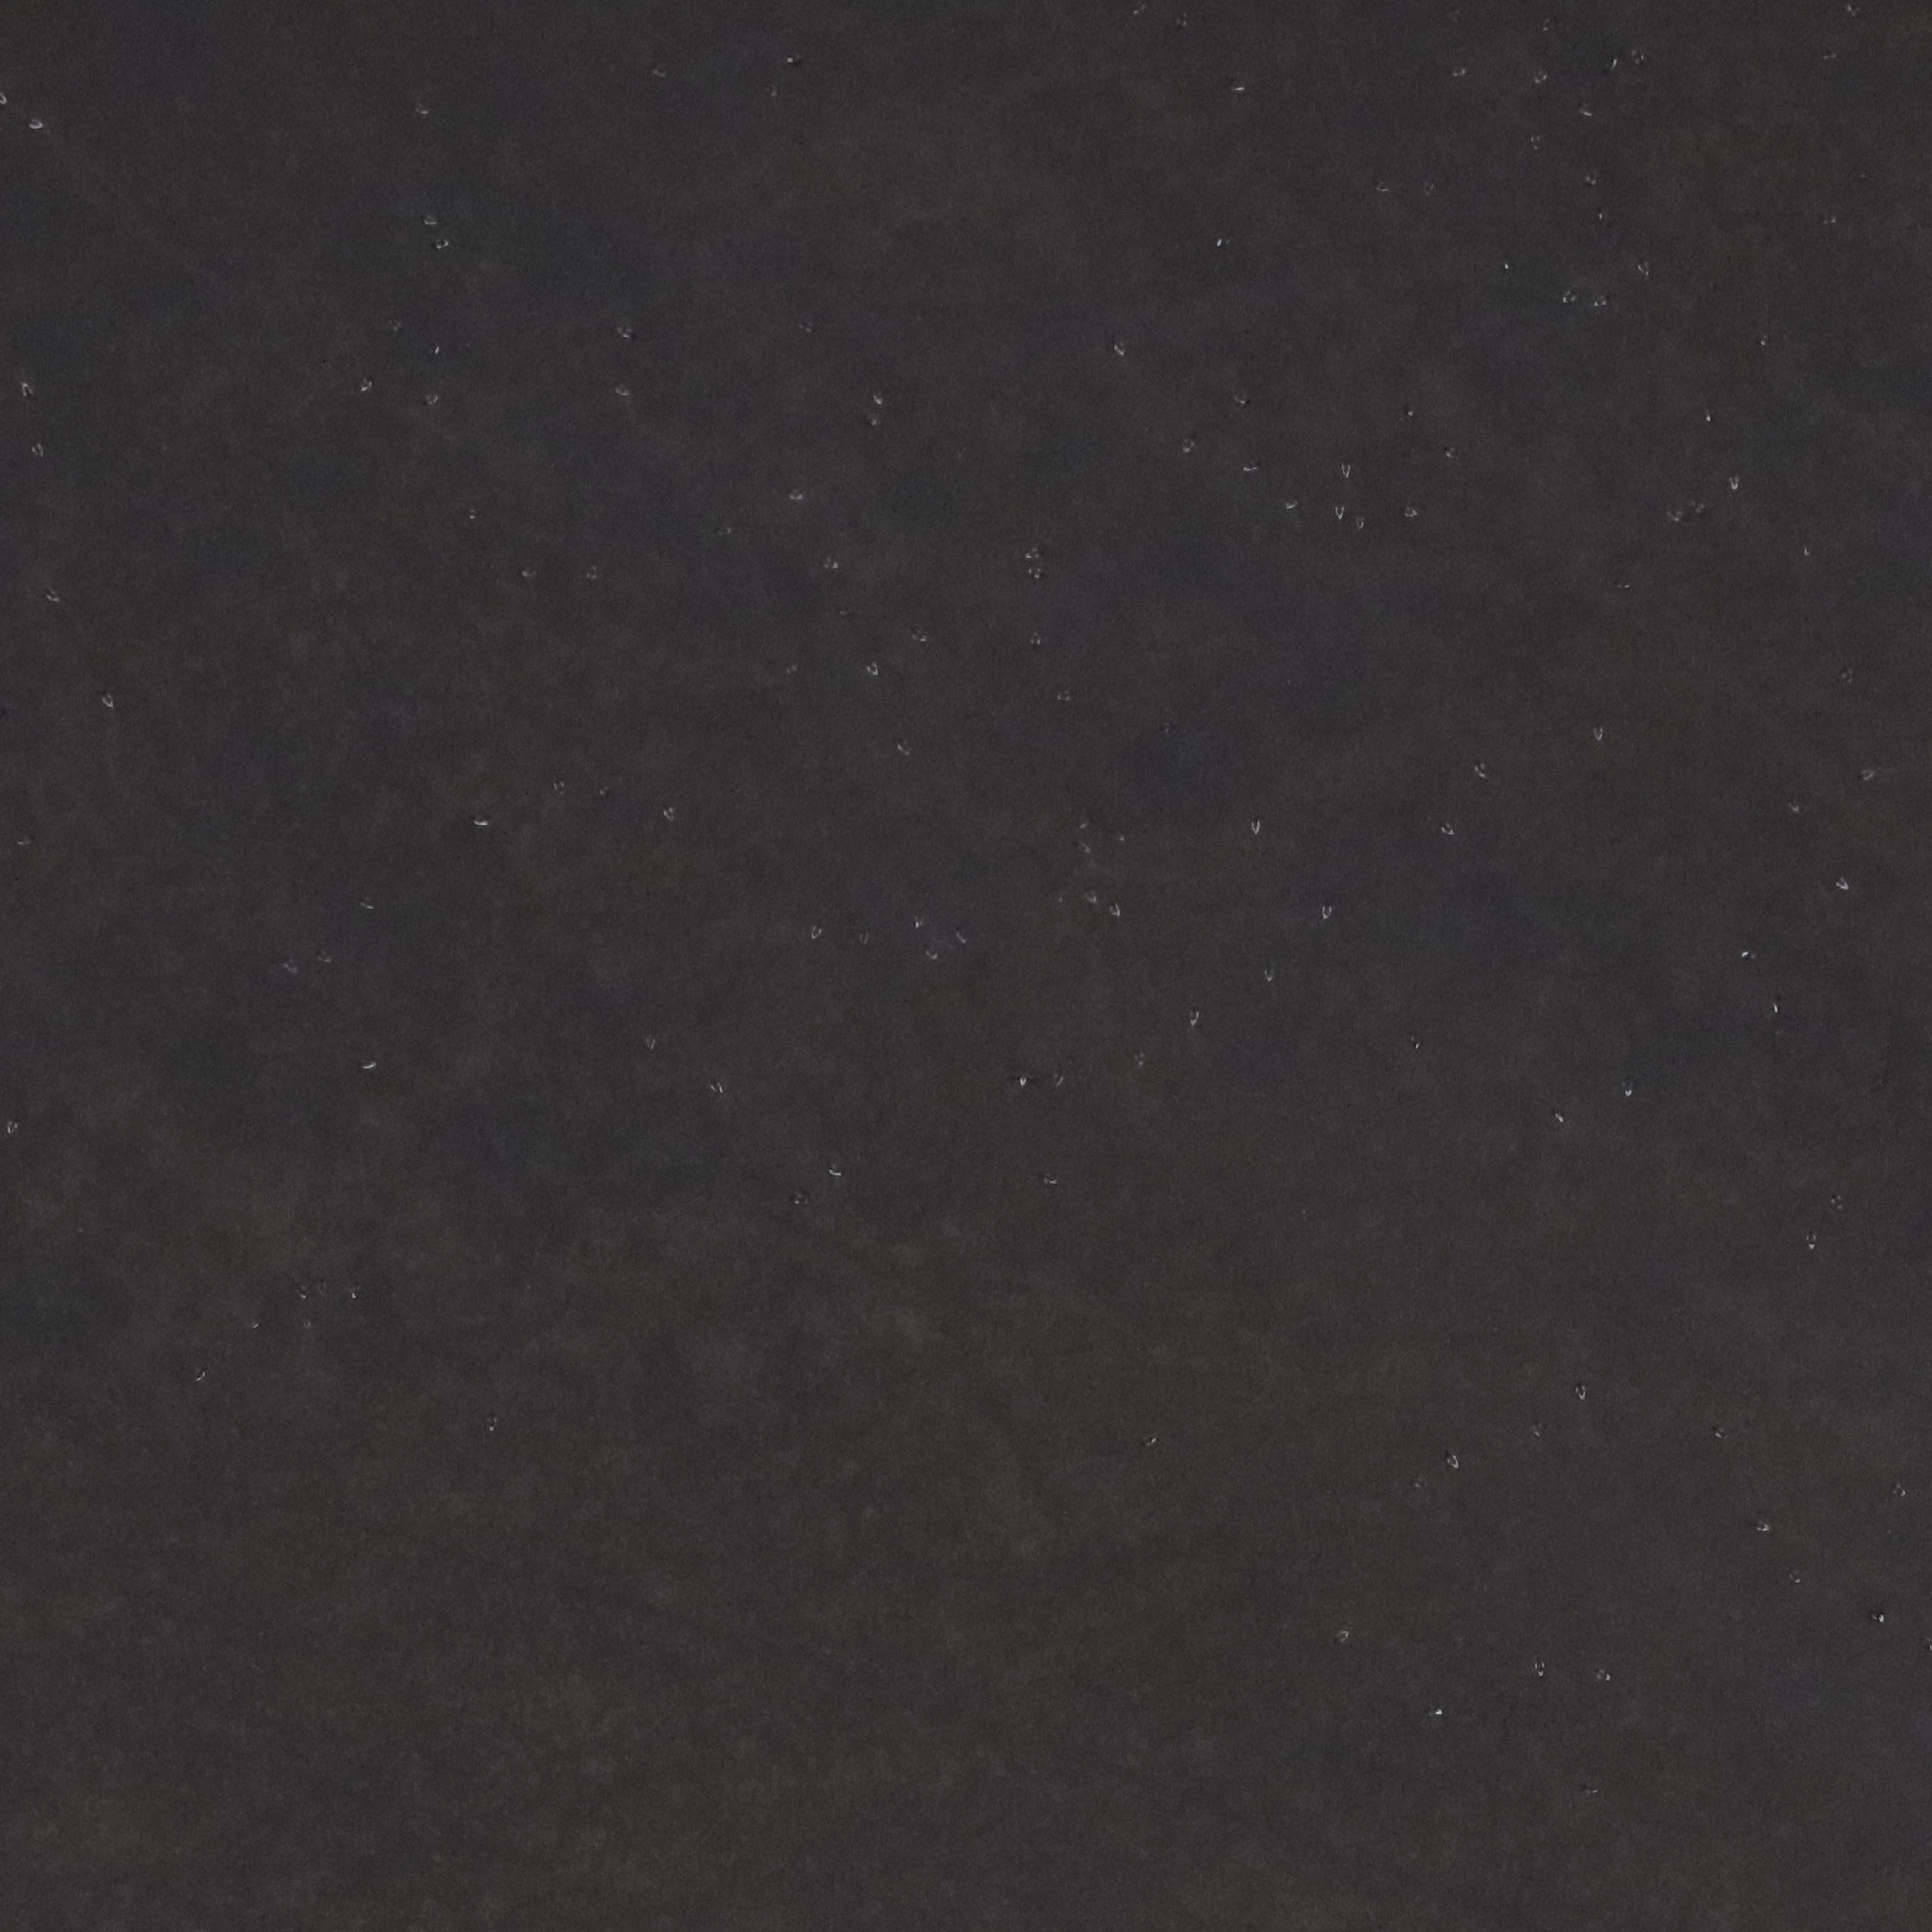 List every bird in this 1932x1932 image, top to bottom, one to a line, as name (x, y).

brant (1856, 3)
brant (1129, 13)
brant (1460, 16)
brant (1190, 21)
brant (1550, 27)
brant (1633, 54)
brant (803, 55)
brant (1826, 55)
brant (1461, 69)
brant (1609, 74)
brant (650, 76)
brant (1547, 77)
brant (766, 88)
brant (1243, 98)
brant (6, 102)
brant (1594, 106)
brant (424, 114)
brant (50, 129)
brant (1532, 138)
brant (1865, 179)
brant (1437, 187)
brant (1381, 188)
brant (1588, 188)
brant (1832, 219)
brant (1603, 224)
brant (424, 226)
brant (1230, 231)
brant (441, 256)
brant (1508, 262)
brant (1646, 267)
brant (1563, 292)
brant (1601, 307)
brant (407, 324)
brant (807, 327)
brant (623, 337)
brant (1776, 343)
brant (1117, 348)
brant (442, 350)
brant (378, 384)
brant (25, 386)
brant (631, 396)
brant (884, 398)
brant (1242, 399)
brant (424, 405)
brant (1397, 411)
brant (1712, 414)
brant (864, 430)
brant (42, 445)
brant (1194, 445)
brant (1448, 455)
brant (1253, 460)
brant (1343, 473)
brant (1736, 475)
brant (799, 496)
brant (1694, 500)
brant (1294, 504)
brant (469, 506)
brant (1337, 508)
brant (1669, 508)
brant (1419, 512)
brant (1365, 520)
brant (724, 522)
brant (1811, 549)
brant (1033, 552)
brant (523, 558)
brant (593, 561)
brant (831, 563)
brant (1033, 573)
brant (1620, 585)
brant (60, 607)
brant (844, 607)
brant (1041, 636)
brant (922, 638)
brant (796, 668)
brant (872, 670)
brant (1848, 680)
brant (1074, 692)
brant (126, 699)
brant (1598, 731)
brant (899, 750)
brant (1484, 772)
brant (1870, 777)
brant (562, 786)
brant (600, 800)
brant (1797, 804)
brant (671, 810)
brant (1088, 816)
brant (482, 822)
brant (1448, 822)
brant (1249, 825)
brant (32, 840)
brant (1119, 843)
brant (1087, 855)
brant (1837, 887)
brant (1102, 899)
brant (1331, 902)
brant (374, 904)
brant (1128, 922)
brant (923, 925)
brant (813, 935)
brant (968, 943)
brant (861, 944)
brant (1753, 949)
brant (335, 956)
brant (924, 956)
brant (1276, 962)
brant (299, 963)
brant (1785, 1010)
brant (1191, 1022)
brant (653, 1038)
brant (1419, 1044)
brant (366, 1052)
brant (1129, 1075)
brant (726, 1081)
brant (1028, 1082)
brant (1068, 1082)
brant (1627, 1095)
brant (1559, 1107)
brant (18, 1125)
brant (834, 1171)
brant (1053, 1184)
brant (793, 1196)
brant (1838, 1199)
brant (1823, 1245)
brant (323, 1281)
brant (360, 1287)
brant (309, 1290)
brant (306, 1319)
brant (255, 1320)
brant (200, 1371)
brant (1568, 1392)
brant (495, 1419)
brant (1719, 1432)
brant (1545, 1435)
brant (1152, 1438)
brant (1451, 1465)
brant (1421, 1481)
brant (1902, 1492)
brant (1763, 1528)
brant (1789, 1570)
brant (1889, 1615)
brant (1347, 1636)
brant (1541, 1669)
brant (1600, 1676)
brant (1438, 1717)
brant (1588, 1791)